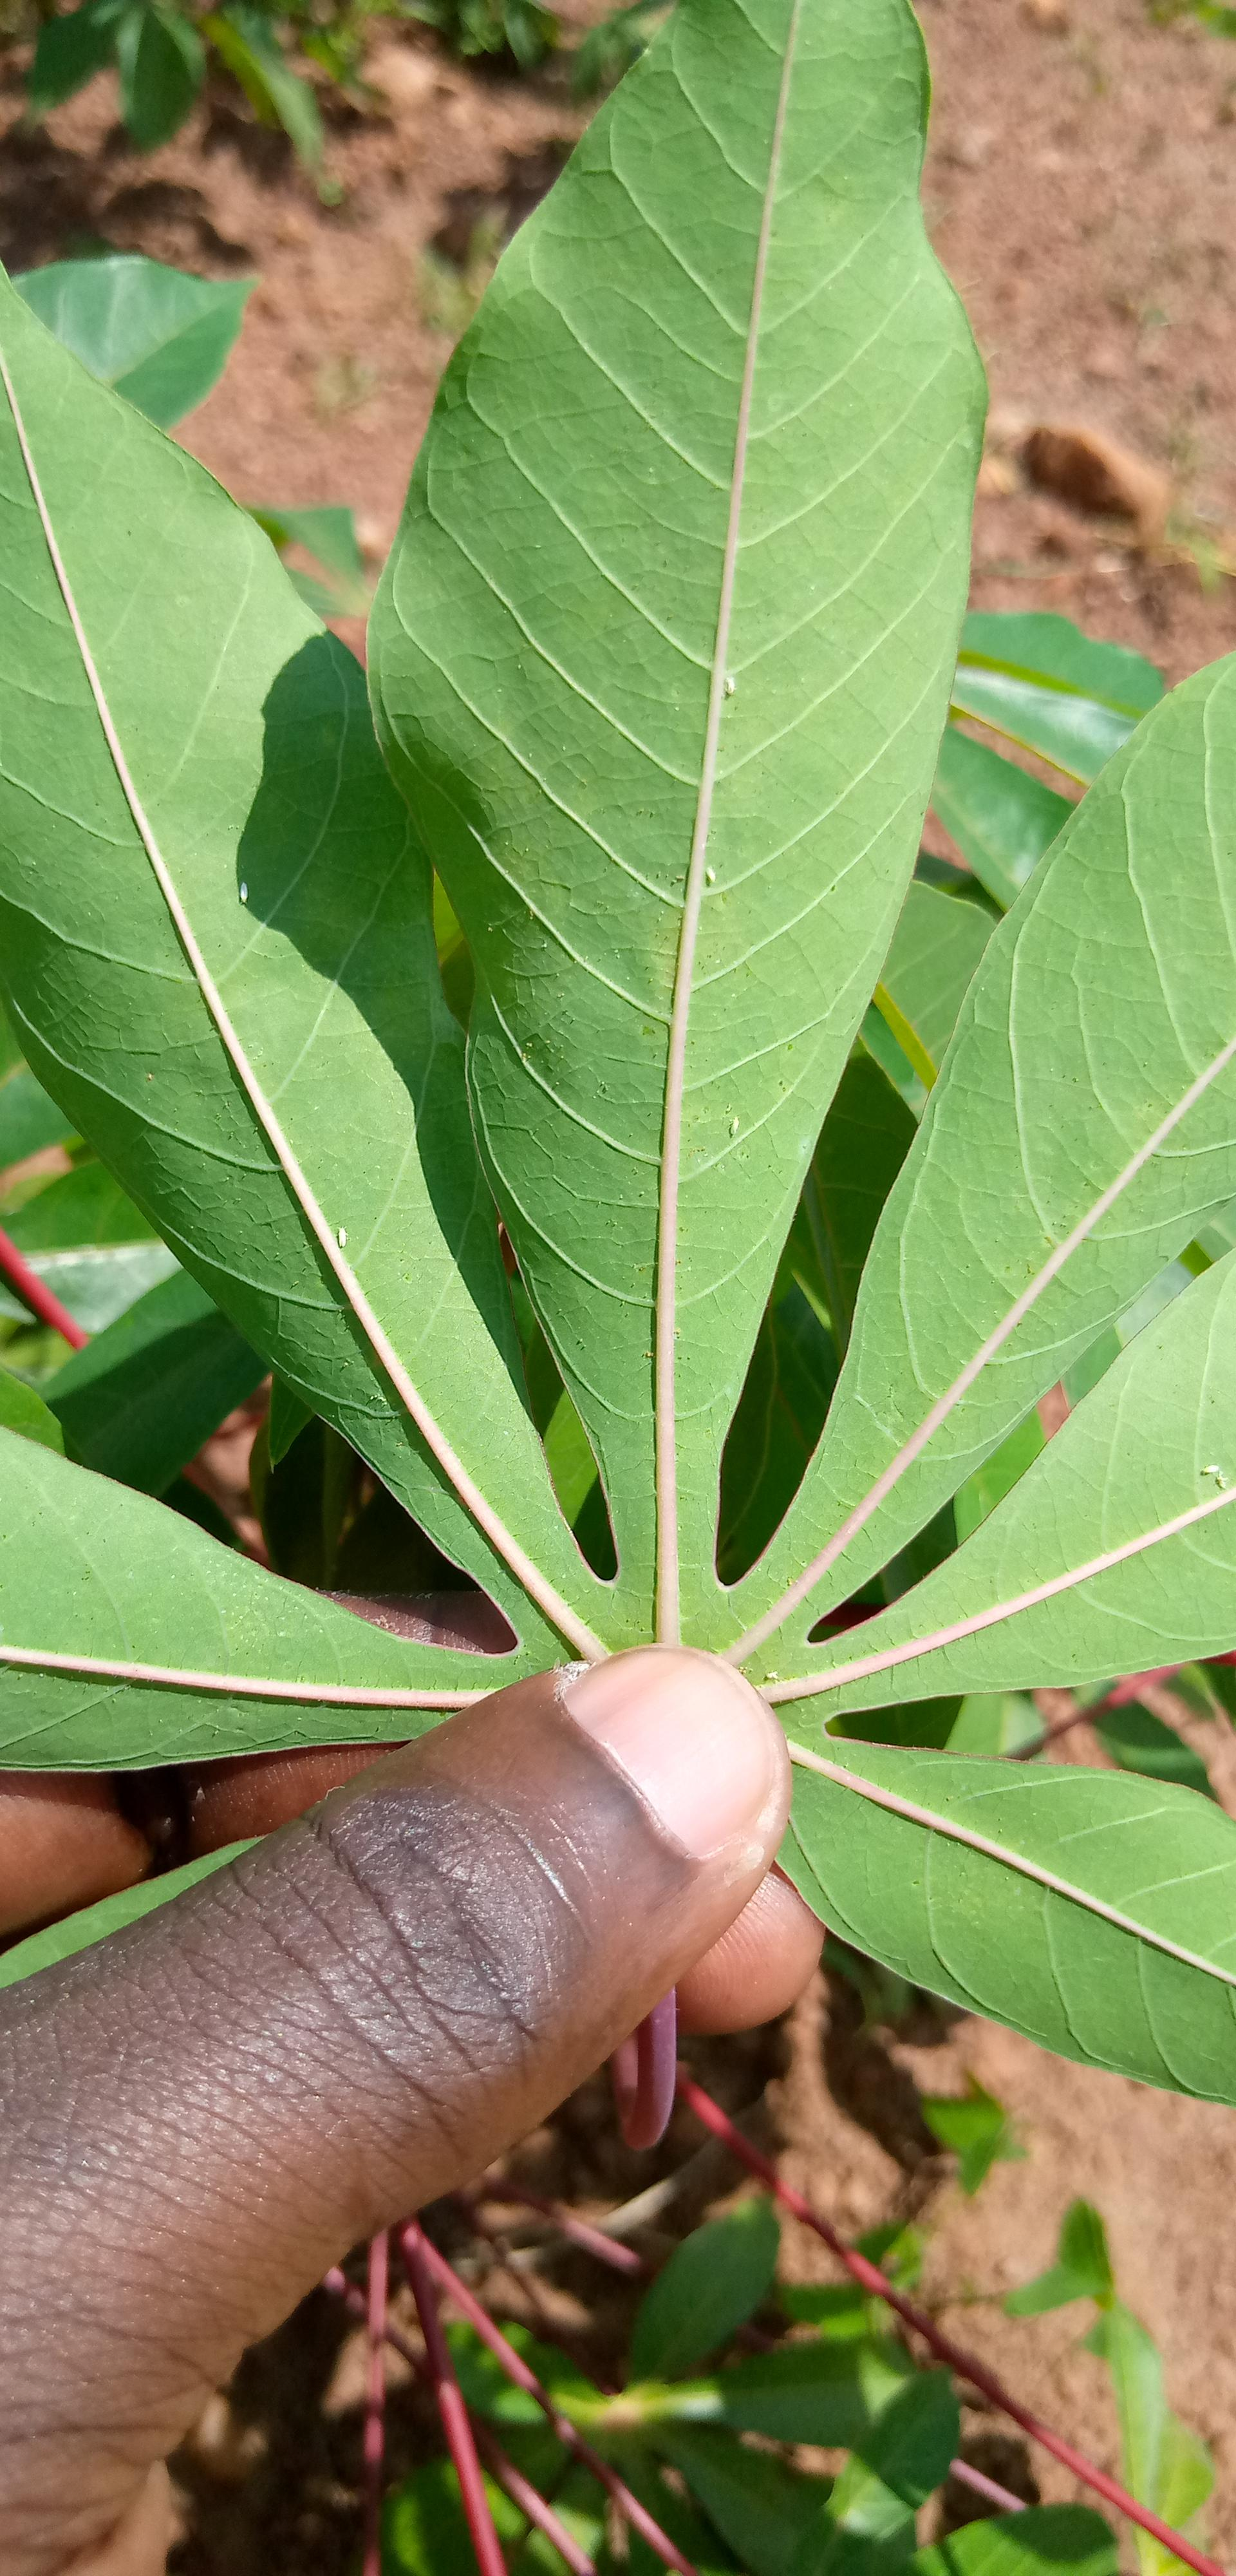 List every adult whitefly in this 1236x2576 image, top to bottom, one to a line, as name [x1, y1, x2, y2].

whitefly [725, 675, 736, 697]
whitefly [706, 866, 717, 884]
whitefly [238, 881, 250, 904]
whitefly [729, 1113, 740, 1137]
whitefly [337, 1224, 348, 1249]
whitefly [1201, 1464, 1220, 1474]
whitefly [1217, 1472, 1230, 1490]
whitefly [763, 1671, 780, 1680]